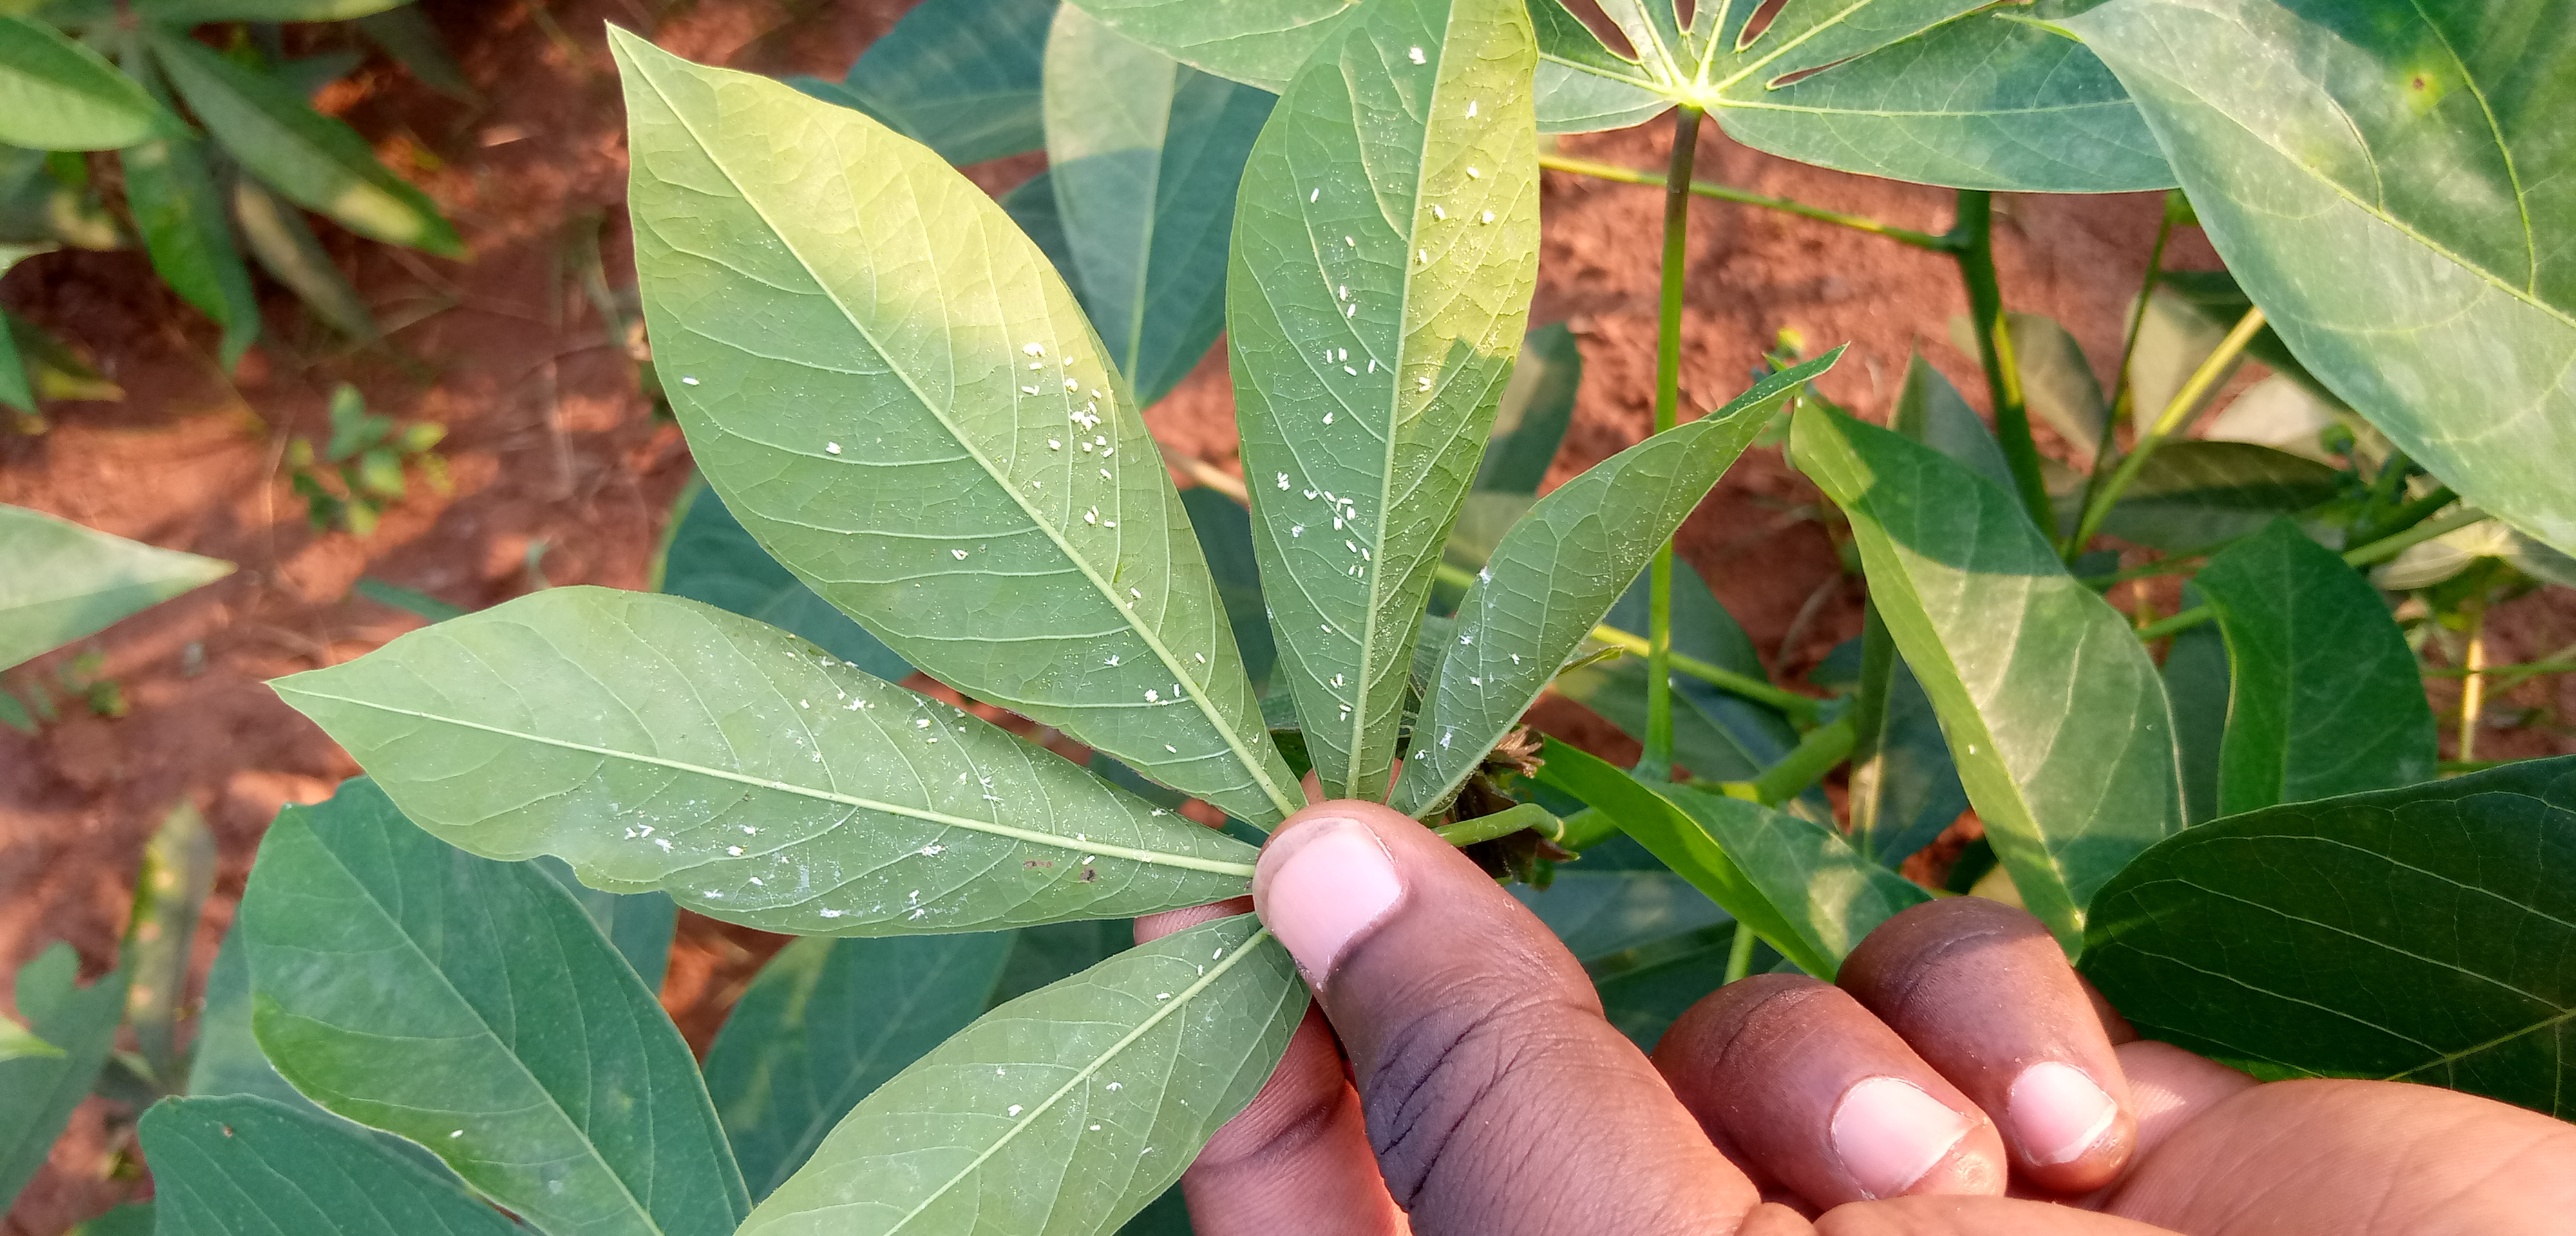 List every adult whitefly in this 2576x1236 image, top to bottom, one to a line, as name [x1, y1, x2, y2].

whitefly [1408, 44, 1423, 53]
whitefly [1408, 53, 1425, 61]
whitefly [1412, 59, 1428, 66]
whitefly [1462, 96, 1481, 119]
whitefly [1464, 165, 1482, 180]
whitefly [1308, 187, 1322, 203]
whitefly [1432, 203, 1450, 223]
whitefly [1476, 207, 1497, 225]
whitefly [1340, 232, 1359, 250]
whitefly [1417, 247, 1428, 265]
whitefly [1338, 280, 1347, 303]
whitefly [1345, 301, 1357, 321]
whitefly [1035, 338, 1047, 357]
whitefly [1021, 341, 1036, 357]
whitefly [1325, 346, 1333, 366]
whitefly [1338, 346, 1343, 362]
whitefly [1343, 348, 1349, 360]
whitefly [1061, 353, 1075, 369]
whitefly [1366, 357, 1376, 375]
whitefly [1027, 359, 1045, 371]
whitefly [1343, 364, 1358, 378]
whitefly [679, 374, 702, 388]
whitefly [1417, 374, 1432, 385]
whitefly [1065, 377, 1075, 386]
whitefly [1069, 382, 1079, 392]
whitefly [1033, 383, 1043, 397]
whitefly [1417, 384, 1433, 392]
whitefly [1021, 385, 1033, 394]
whitefly [1089, 385, 1104, 398]
whitefly [1086, 400, 1099, 414]
whitefly [1070, 410, 1079, 421]
whitefly [1075, 411, 1084, 423]
whitefly [1323, 411, 1334, 424]
whitefly [1090, 414, 1102, 425]
whitefly [1084, 416, 1092, 433]
whitefly [1327, 418, 1334, 426]
whitefly [1095, 435, 1106, 440]
whitefly [823, 436, 849, 456]
whitefly [1046, 438, 1061, 447]
whitefly [1095, 440, 1108, 445]
whitefly [1081, 441, 1093, 447]
whitefly [1048, 444, 1060, 451]
whitefly [1103, 445, 1116, 458]
whitefly [1083, 447, 1092, 453]
whitefly [1099, 467, 1113, 481]
whitefly [1276, 469, 1282, 480]
whitefly [1279, 473, 1289, 482]
whitefly [1030, 479, 1043, 491]
whitefly [1277, 481, 1289, 488]
whitefly [1283, 483, 1291, 492]
whitefly [1302, 485, 1320, 501]
whitefly [1323, 490, 1336, 503]
whitefly [1339, 497, 1354, 504]
whitefly [1336, 500, 1341, 512]
whitefly [1091, 504, 1101, 517]
whitefly [1347, 505, 1351, 521]
whitefly [1351, 507, 1356, 520]
whitefly [1085, 509, 1095, 518]
whitefly [1083, 514, 1095, 525]
whitefly [1332, 514, 1338, 530]
whitefly [1338, 517, 1343, 529]
whitefly [1103, 520, 1117, 529]
whitefly [1289, 523, 1302, 538]
whitefly [1345, 538, 1358, 554]
whitefly [950, 546, 963, 561]
whitefly [956, 547, 969, 559]
whitefly [1361, 547, 1372, 563]
whitefly [1347, 563, 1356, 576]
whitefly [1357, 563, 1364, 580]
whitefly [1477, 565, 1493, 585]
whitefly [1126, 585, 1144, 599]
whitefly [1124, 600, 1135, 610]
whitefly [1320, 623, 1333, 634]
whitefly [1458, 634, 1473, 647]
whitefly [1193, 649, 1209, 666]
whitefly [819, 650, 837, 673]
whitefly [1100, 650, 1122, 669]
whitefly [1508, 651, 1522, 666]
whitefly [843, 659, 862, 668]
whitefly [1336, 672, 1345, 687]
whitefly [1467, 675, 1483, 688]
whitefly [1665, 675, 1674, 688]
whitefly [1329, 676, 1338, 689]
whitefly [1170, 679, 1182, 699]
whitefly [1144, 688, 1153, 697]
whitefly [1147, 689, 1157, 702]
whitefly [1150, 695, 1159, 702]
whitefly [794, 695, 814, 712]
whitefly [1159, 698, 1170, 707]
whitefly [1338, 703, 1352, 713]
whitefly [952, 706, 968, 720]
whitefly [1338, 710, 1347, 724]
whitefly [913, 716, 932, 729]
whitefly [1248, 731, 1261, 744]
whitefly [1437, 732, 1453, 749]
whitefly [925, 735, 938, 745]
whitefly [1961, 737, 1980, 760]
whitefly [1160, 742, 1180, 757]
whitefly [1412, 747, 1427, 760]
whitefly [1149, 805, 1171, 817]
whitefly [637, 819, 654, 838]
whitefly [740, 822, 757, 839]
whitefly [621, 825, 638, 841]
whitefly [1072, 830, 1089, 844]
whitefly [726, 841, 745, 858]
whitefly [1079, 852, 1097, 868]
whitefly [907, 886, 922, 906]
whitefly [907, 905, 927, 922]
whitefly [1208, 944, 1226, 962]
whitefly [1195, 962, 1206, 979]
whitefly [1152, 988, 1173, 1002]
whitefly [992, 1062, 1009, 1077]
whitefly [1101, 1077, 1125, 1094]
whitefly [1004, 1101, 1028, 1118]
whitefly [1086, 1123, 1101, 1132]
whitefly [448, 1128, 464, 1141]